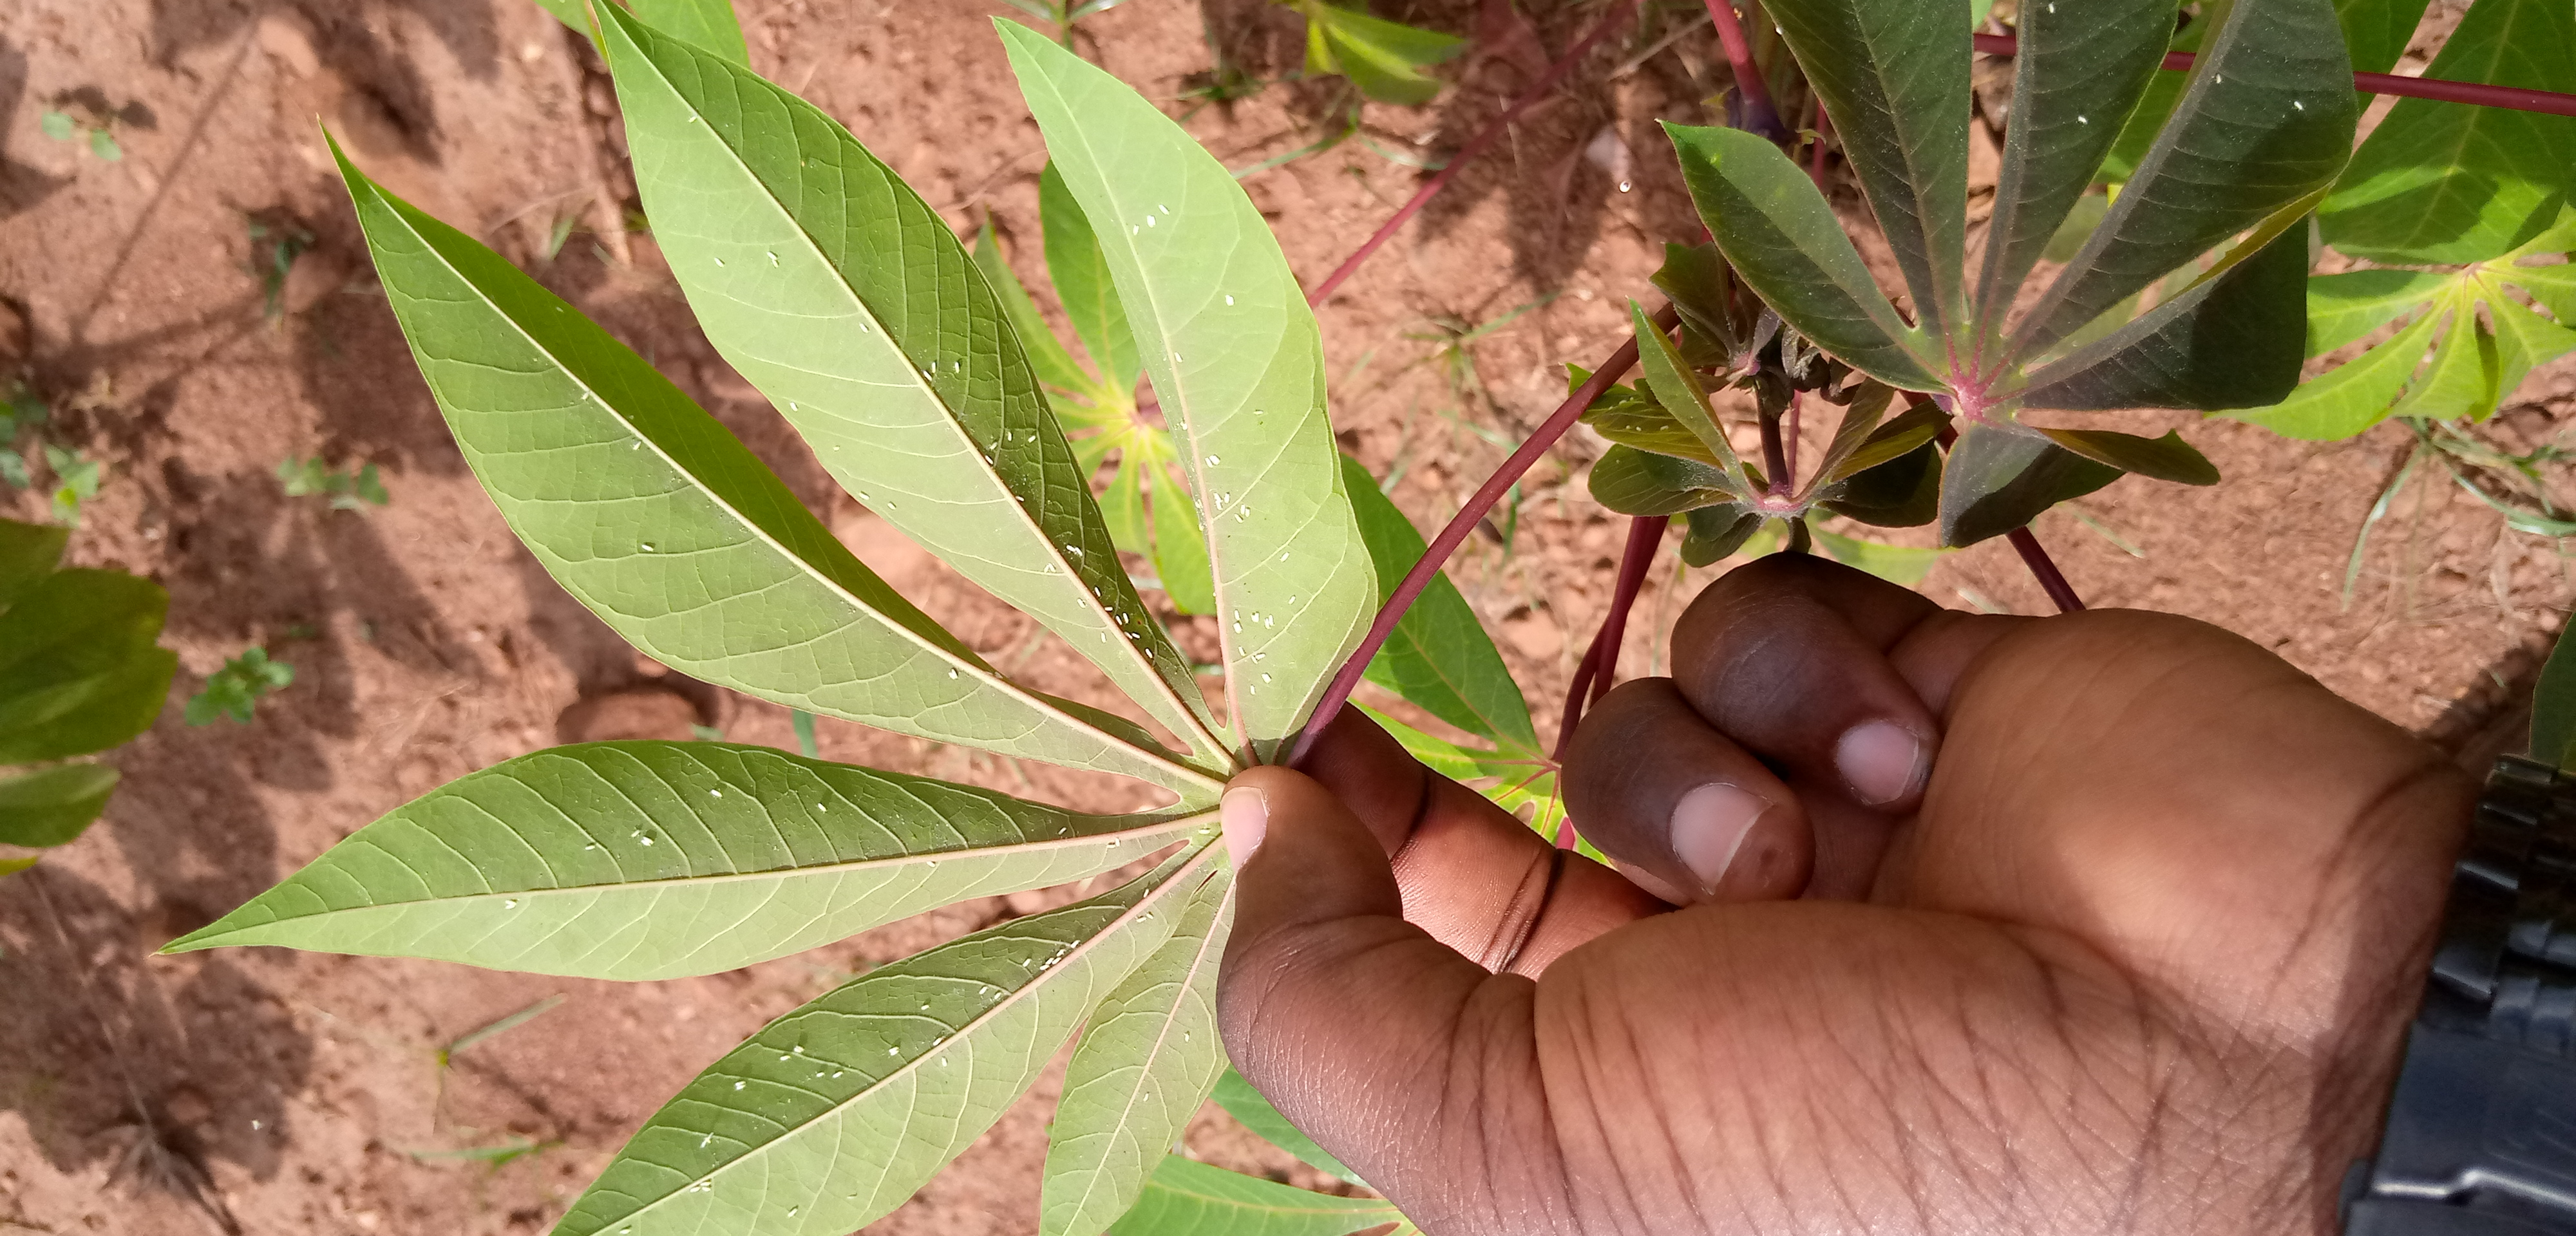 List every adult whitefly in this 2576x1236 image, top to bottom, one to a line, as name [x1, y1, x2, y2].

whitefly [2045, 1, 2059, 17]
whitefly [1774, 24, 1785, 37]
whitefly [2213, 71, 2224, 86]
whitefly [2290, 98, 2307, 113]
whitefly [687, 114, 700, 124]
whitefly [2074, 114, 2090, 126]
whitefly [1155, 201, 1172, 217]
whitefly [1146, 214, 1153, 229]
whitefly [1151, 215, 1157, 227]
whitefly [1131, 222, 1142, 238]
whitefly [764, 250, 779, 259]
whitefly [712, 256, 726, 269]
whitefly [771, 259, 781, 269]
whitefly [1224, 294, 1230, 308]
whitefly [1229, 295, 1236, 307]
whitefly [857, 320, 871, 335]
whitefly [1171, 350, 1185, 364]
whitefly [952, 359, 963, 377]
whitefly [929, 360, 940, 375]
whitefly [922, 369, 933, 383]
whitefly [580, 389, 591, 403]
whitefly [786, 400, 800, 414]
whitefly [1251, 408, 1266, 418]
whitefly [1179, 419, 1190, 432]
whitefly [1005, 428, 1016, 444]
whitefly [1026, 433, 1038, 445]
whitefly [630, 439, 645, 453]
whitefly [986, 439, 999, 451]
whitefly [829, 444, 844, 454]
whitefly [984, 453, 996, 466]
whitefly [1209, 454, 1224, 466]
whitefly [1203, 456, 1214, 470]
whitefly [857, 490, 871, 501]
whitefly [1211, 491, 1222, 501]
whitefly [1222, 491, 1233, 505]
whitefly [1014, 494, 1026, 504]
whitefly [1193, 498, 1202, 510]
whitefly [1215, 500, 1224, 512]
whitefly [886, 501, 897, 512]
whitefly [1239, 502, 1245, 517]
whitefly [1245, 507, 1251, 519]
whitefly [1231, 512, 1245, 525]
whitefly [1195, 522, 1207, 534]
whitefly [639, 542, 656, 555]
whitefly [1064, 544, 1076, 553]
whitefly [1075, 546, 1086, 558]
whitefly [1278, 550, 1292, 564]
whitefly [1048, 562, 1057, 574]
whitefly [1043, 563, 1049, 574]
whitefly [1094, 585, 1103, 598]
whitefly [1286, 593, 1298, 606]
whitefly [1075, 596, 1088, 610]
whitefly [1103, 604, 1115, 613]
whitefly [1233, 607, 1243, 621]
whitefly [1255, 610, 1261, 624]
whitefly [1122, 611, 1131, 624]
whitefly [1251, 612, 1255, 623]
whitefly [1115, 613, 1123, 628]
whitefly [1269, 613, 1276, 628]
whitefly [1263, 616, 1271, 631]
whitefly [1232, 621, 1244, 635]
whitefly [1099, 630, 1108, 645]
whitefly [1122, 630, 1133, 641]
whitefly [1130, 631, 1142, 641]
whitefly [1237, 644, 1247, 658]
whitefly [1143, 646, 1155, 661]
whitefly [1255, 653, 1267, 661]
whitefly [1251, 654, 1259, 665]
whitefly [951, 668, 958, 680]
whitefly [994, 669, 1006, 680]
whitefly [947, 670, 954, 680]
whitefly [1261, 673, 1274, 685]
whitefly [1249, 683, 1258, 697]
whitefly [709, 787, 726, 800]
whitefly [815, 801, 830, 814]
whitefly [1056, 825, 1068, 837]
whitefly [1196, 825, 1213, 836]
whitefly [628, 828, 642, 839]
whitefly [641, 834, 654, 845]
whitefly [1114, 836, 1122, 847]
whitefly [639, 839, 652, 847]
whitefly [583, 843, 598, 852]
whitefly [1104, 843, 1117, 850]
whitefly [924, 859, 938, 869]
whitefly [1141, 886, 1151, 900]
whitefly [503, 898, 518, 905]
whitefly [503, 904, 517, 910]
whitefly [1146, 912, 1156, 921]
whitefly [1133, 914, 1148, 924]
whitefly [1068, 939, 1081, 950]
whitefly [1054, 947, 1067, 957]
whitefly [1022, 955, 1034, 970]
whitefly [1052, 955, 1063, 966]
whitefly [1045, 957, 1054, 964]
whitefly [1039, 964, 1050, 971]
whitefly [977, 984, 989, 996]
whitefly [994, 991, 1005, 1001]
whitefly [920, 1002, 932, 1013]
whitefly [930, 1034, 946, 1047]
whitefly [795, 1044, 806, 1051]
whitefly [888, 1045, 900, 1053]
whitefly [793, 1047, 802, 1054]
whitefly [889, 1049, 900, 1057]
whitefly [778, 1053, 792, 1063]
whitefly [940, 1054, 950, 1069]
whitefly [831, 1069, 846, 1081]
whitefly [815, 1069, 826, 1080]
whitefly [734, 1080, 748, 1086]
whitefly [735, 1083, 748, 1092]
whitefly [697, 1130, 716, 1150]
whitefly [699, 1180, 713, 1187]
whitefly [688, 1184, 701, 1194]
whitefly [701, 1186, 713, 1193]
whitefly [785, 1206, 801, 1221]
whitefly [618, 1227, 634, 1236]